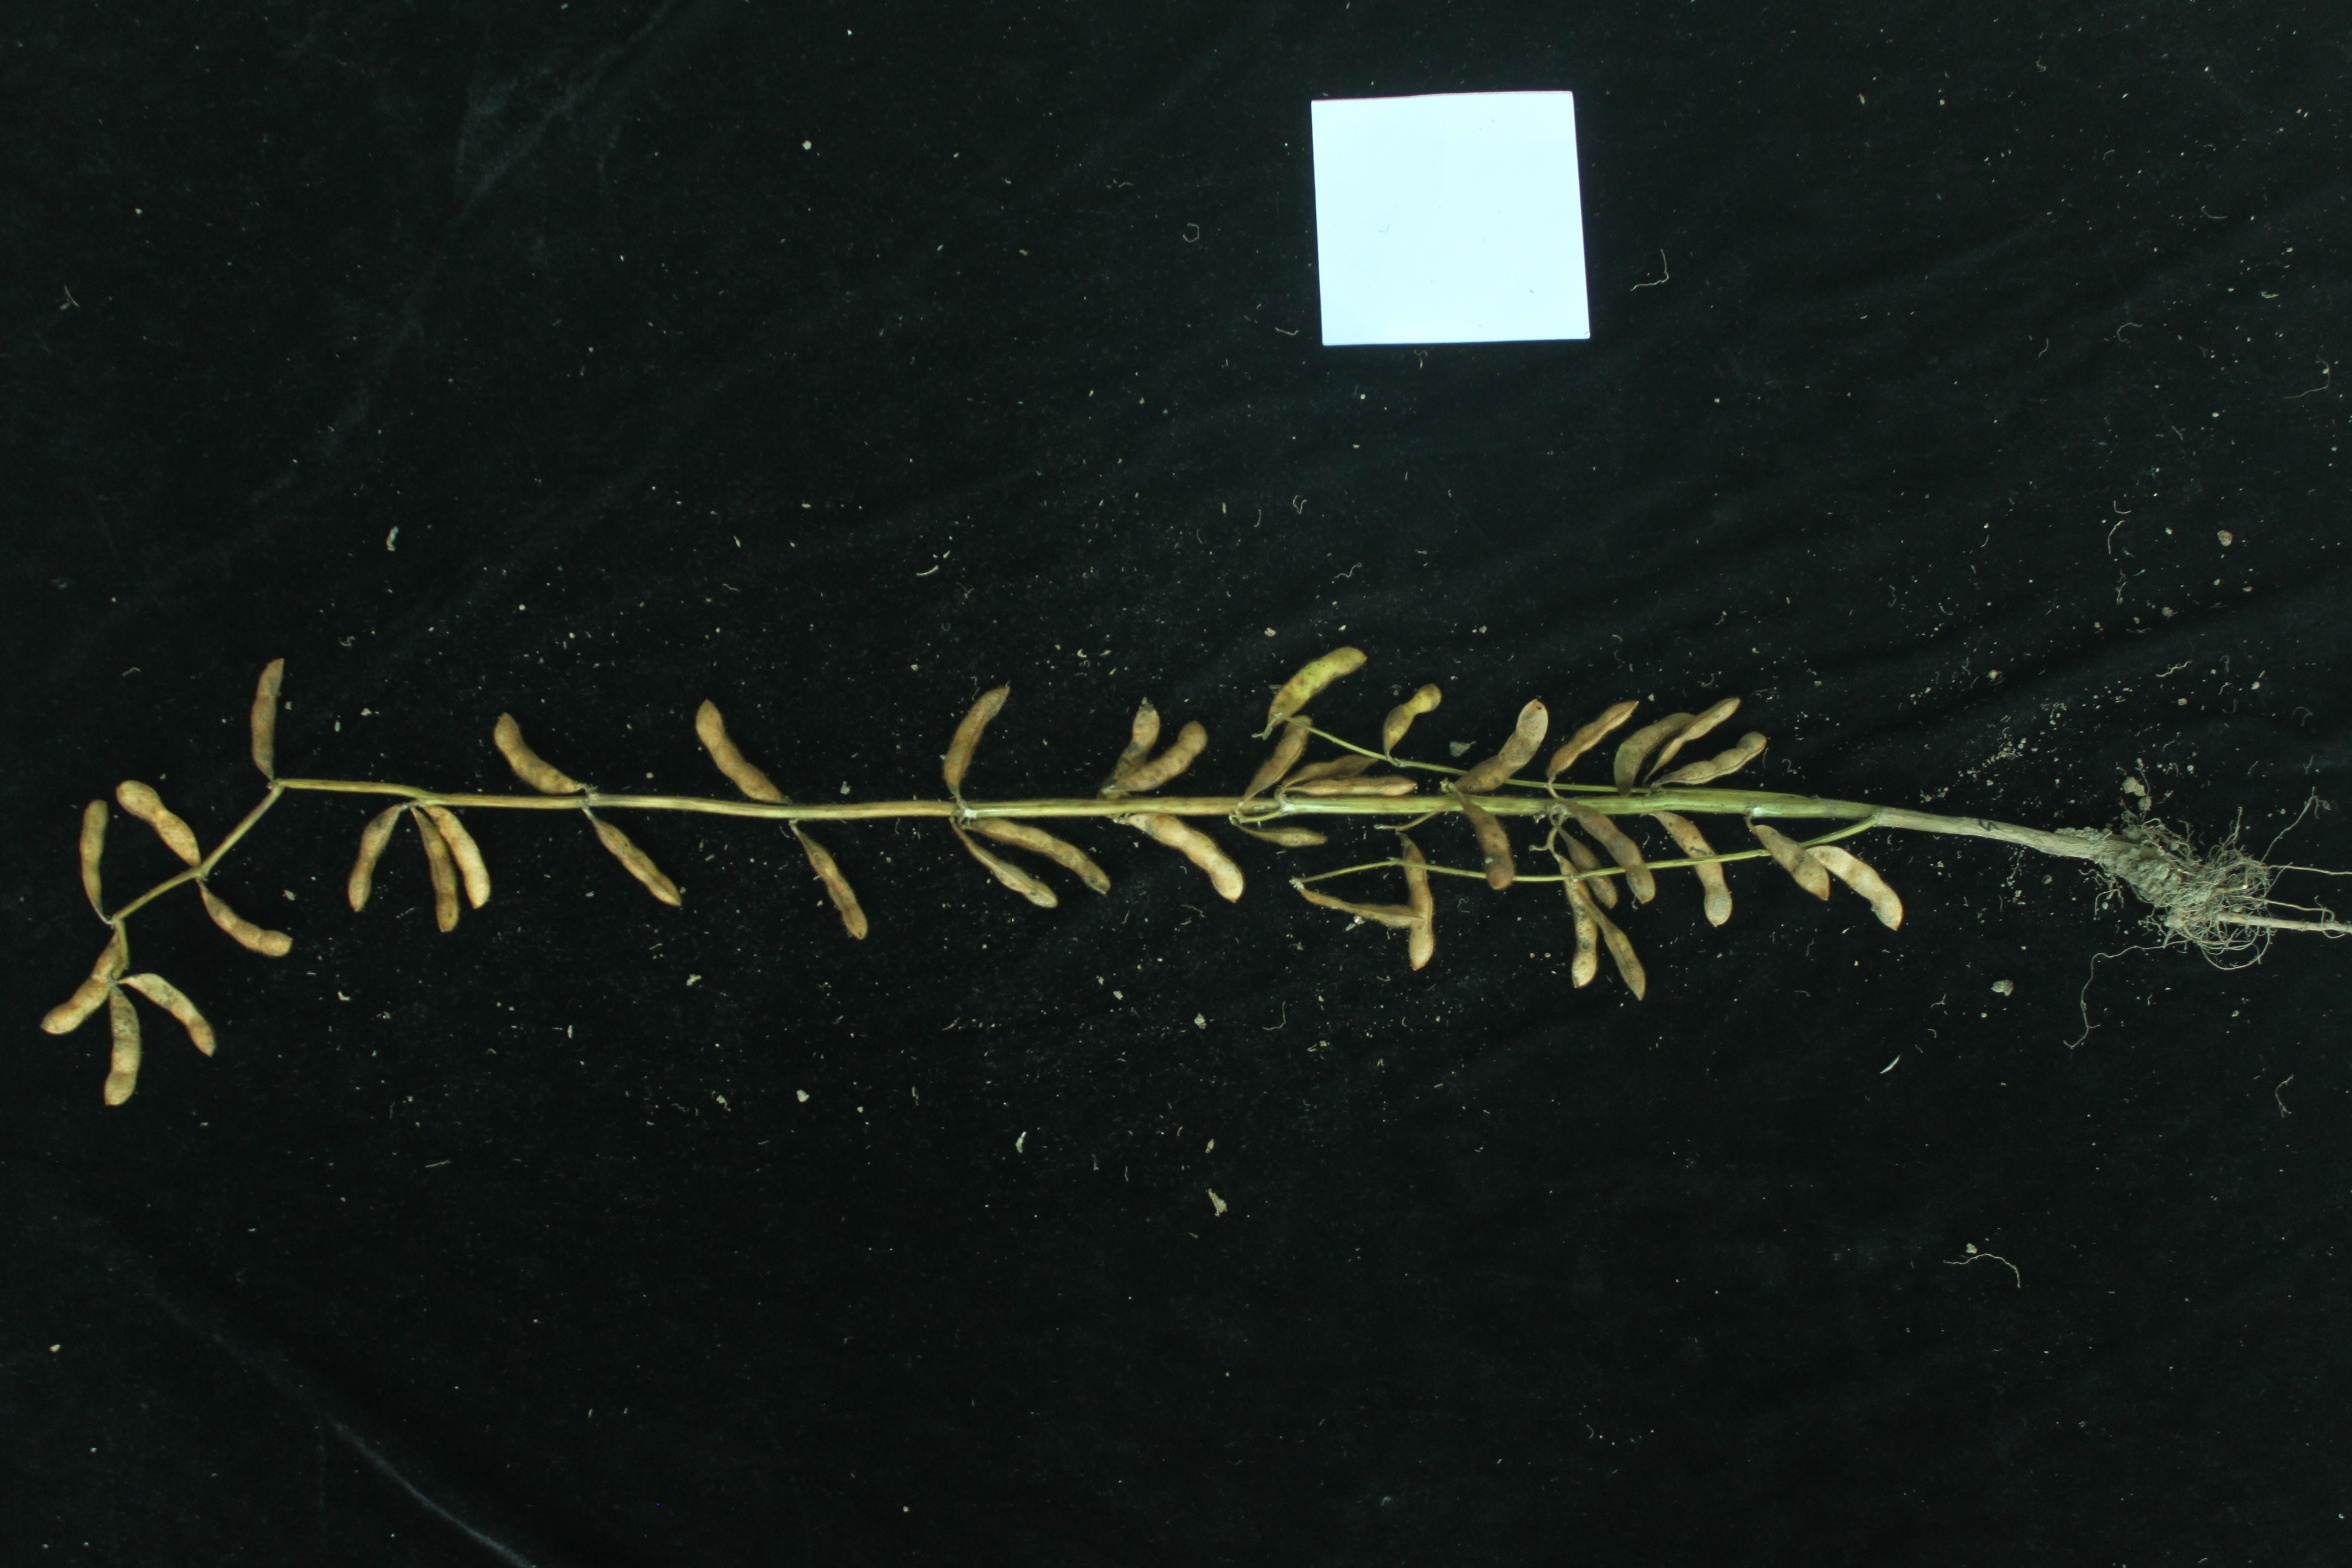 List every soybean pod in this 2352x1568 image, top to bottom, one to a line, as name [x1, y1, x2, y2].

soybean pod [1266, 648, 1366, 735]
soybean pod [251, 659, 284, 777]
soybean pod [1381, 685, 1441, 759]
soybean pod [944, 686, 1009, 798]
soybean pod [1641, 698, 1740, 785]
soybean pod [695, 701, 783, 802]
soybean pod [1548, 701, 1637, 776]
soybean pod [1103, 702, 1159, 799]
soybean pod [1442, 702, 1548, 791]
soybean pod [493, 712, 590, 793]
soybean pod [1614, 714, 1706, 788]
soybean pod [1239, 716, 1311, 807]
soybean pod [1101, 724, 1206, 794]
soybean pod [1656, 733, 1766, 786]
soybean pod [1281, 756, 1378, 791]
soybean pod [1288, 778, 1415, 801]
soybean pod [116, 782, 200, 867]
soybean pod [1450, 782, 1513, 889]
soybean pod [1556, 800, 1654, 905]
soybean pod [79, 801, 108, 913]
soybean pod [417, 805, 489, 908]
soybean pod [348, 808, 399, 913]
soybean pod [411, 809, 458, 932]
soybean pod [1649, 812, 1732, 927]
soybean pod [1119, 813, 1243, 901]
soybean pod [588, 814, 681, 905]
soybean pod [966, 817, 1109, 896]
soybean pod [1751, 826, 1829, 900]
soybean pod [1556, 827, 1618, 908]
soybean pod [955, 828, 1057, 909]
soybean pod [1245, 828, 1325, 846]
soybean pod [795, 833, 869, 939]
soybean pod [1396, 833, 1434, 970]
soybean pod [1803, 845, 1902, 930]
soybean pod [1554, 853, 1598, 989]
soybean pod [1294, 882, 1418, 929]
soybean pod [204, 890, 291, 956]
soybean pod [1579, 892, 1645, 1000]
soybean pod [44, 935, 121, 1035]
soybean pod [123, 973, 215, 1055]
soybean pod [104, 986, 141, 1106]